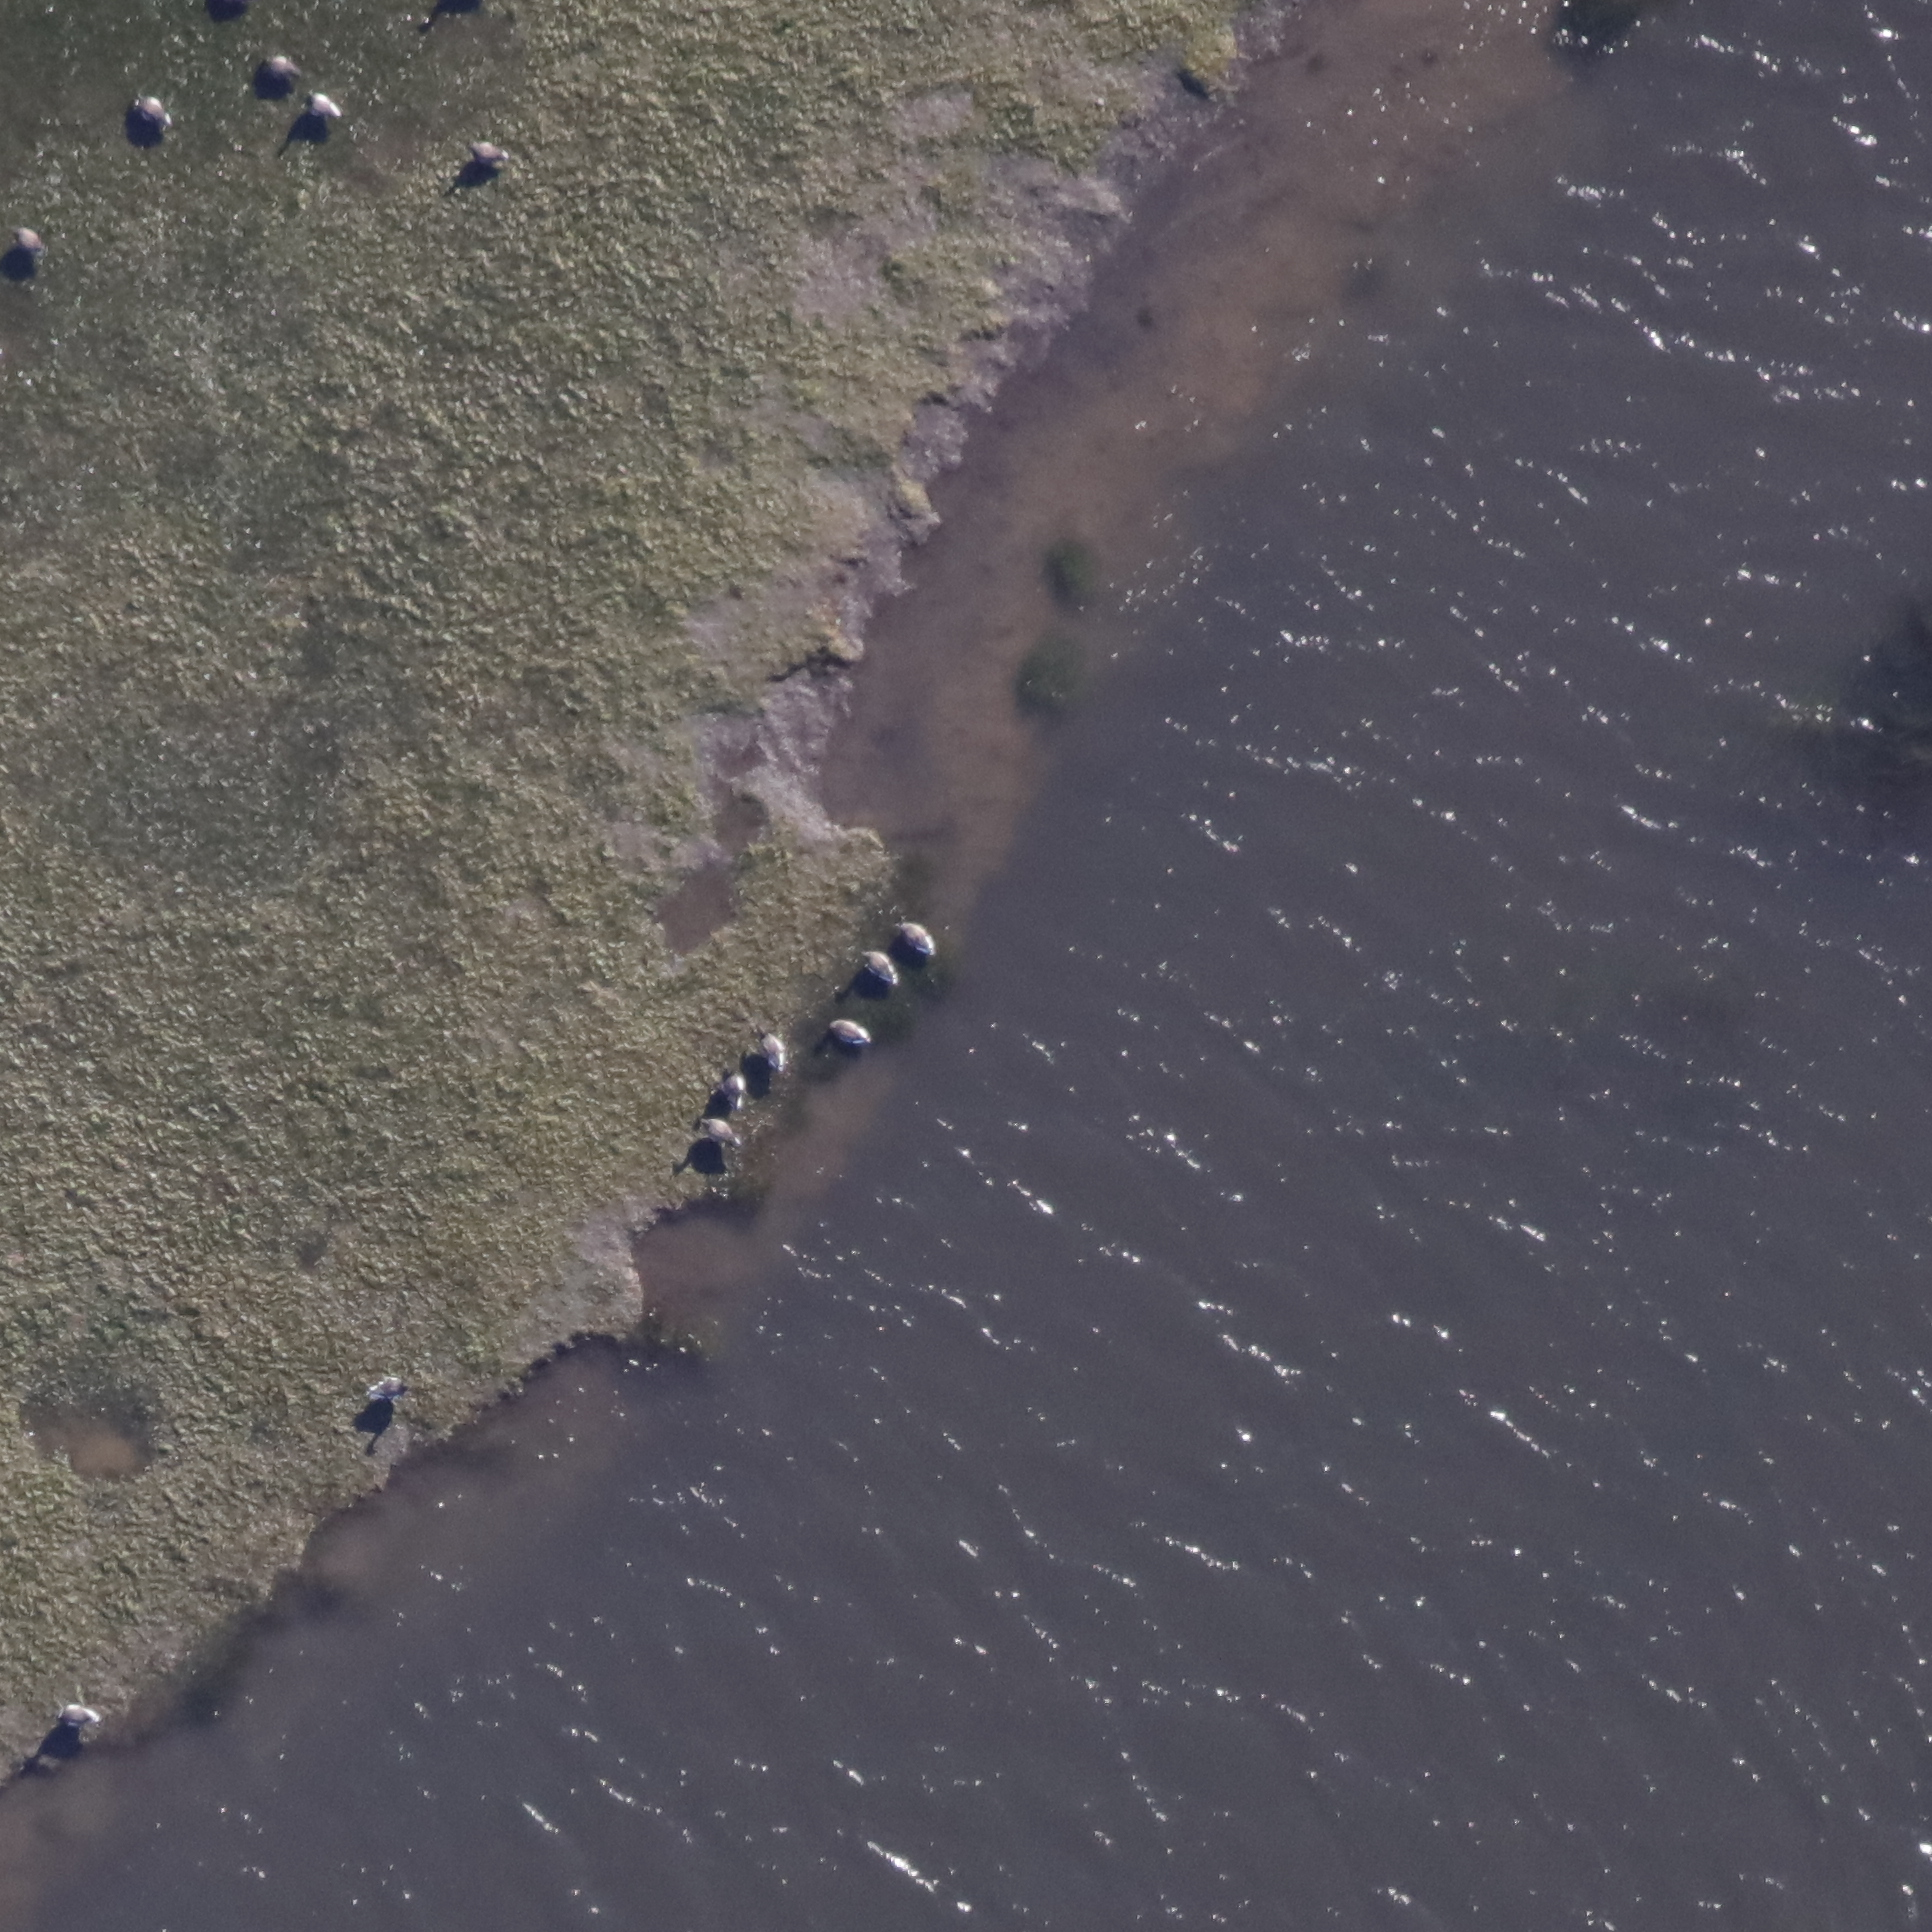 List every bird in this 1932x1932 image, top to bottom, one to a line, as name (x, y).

brant (277, 68)
brant (151, 109)
brant (321, 109)
brant (491, 149)
brant (29, 244)
brant (916, 936)
brant (880, 966)
brant (848, 1032)
brant (774, 1044)
brant (732, 1088)
brant (718, 1138)
brant (389, 1388)
brant (80, 1709)